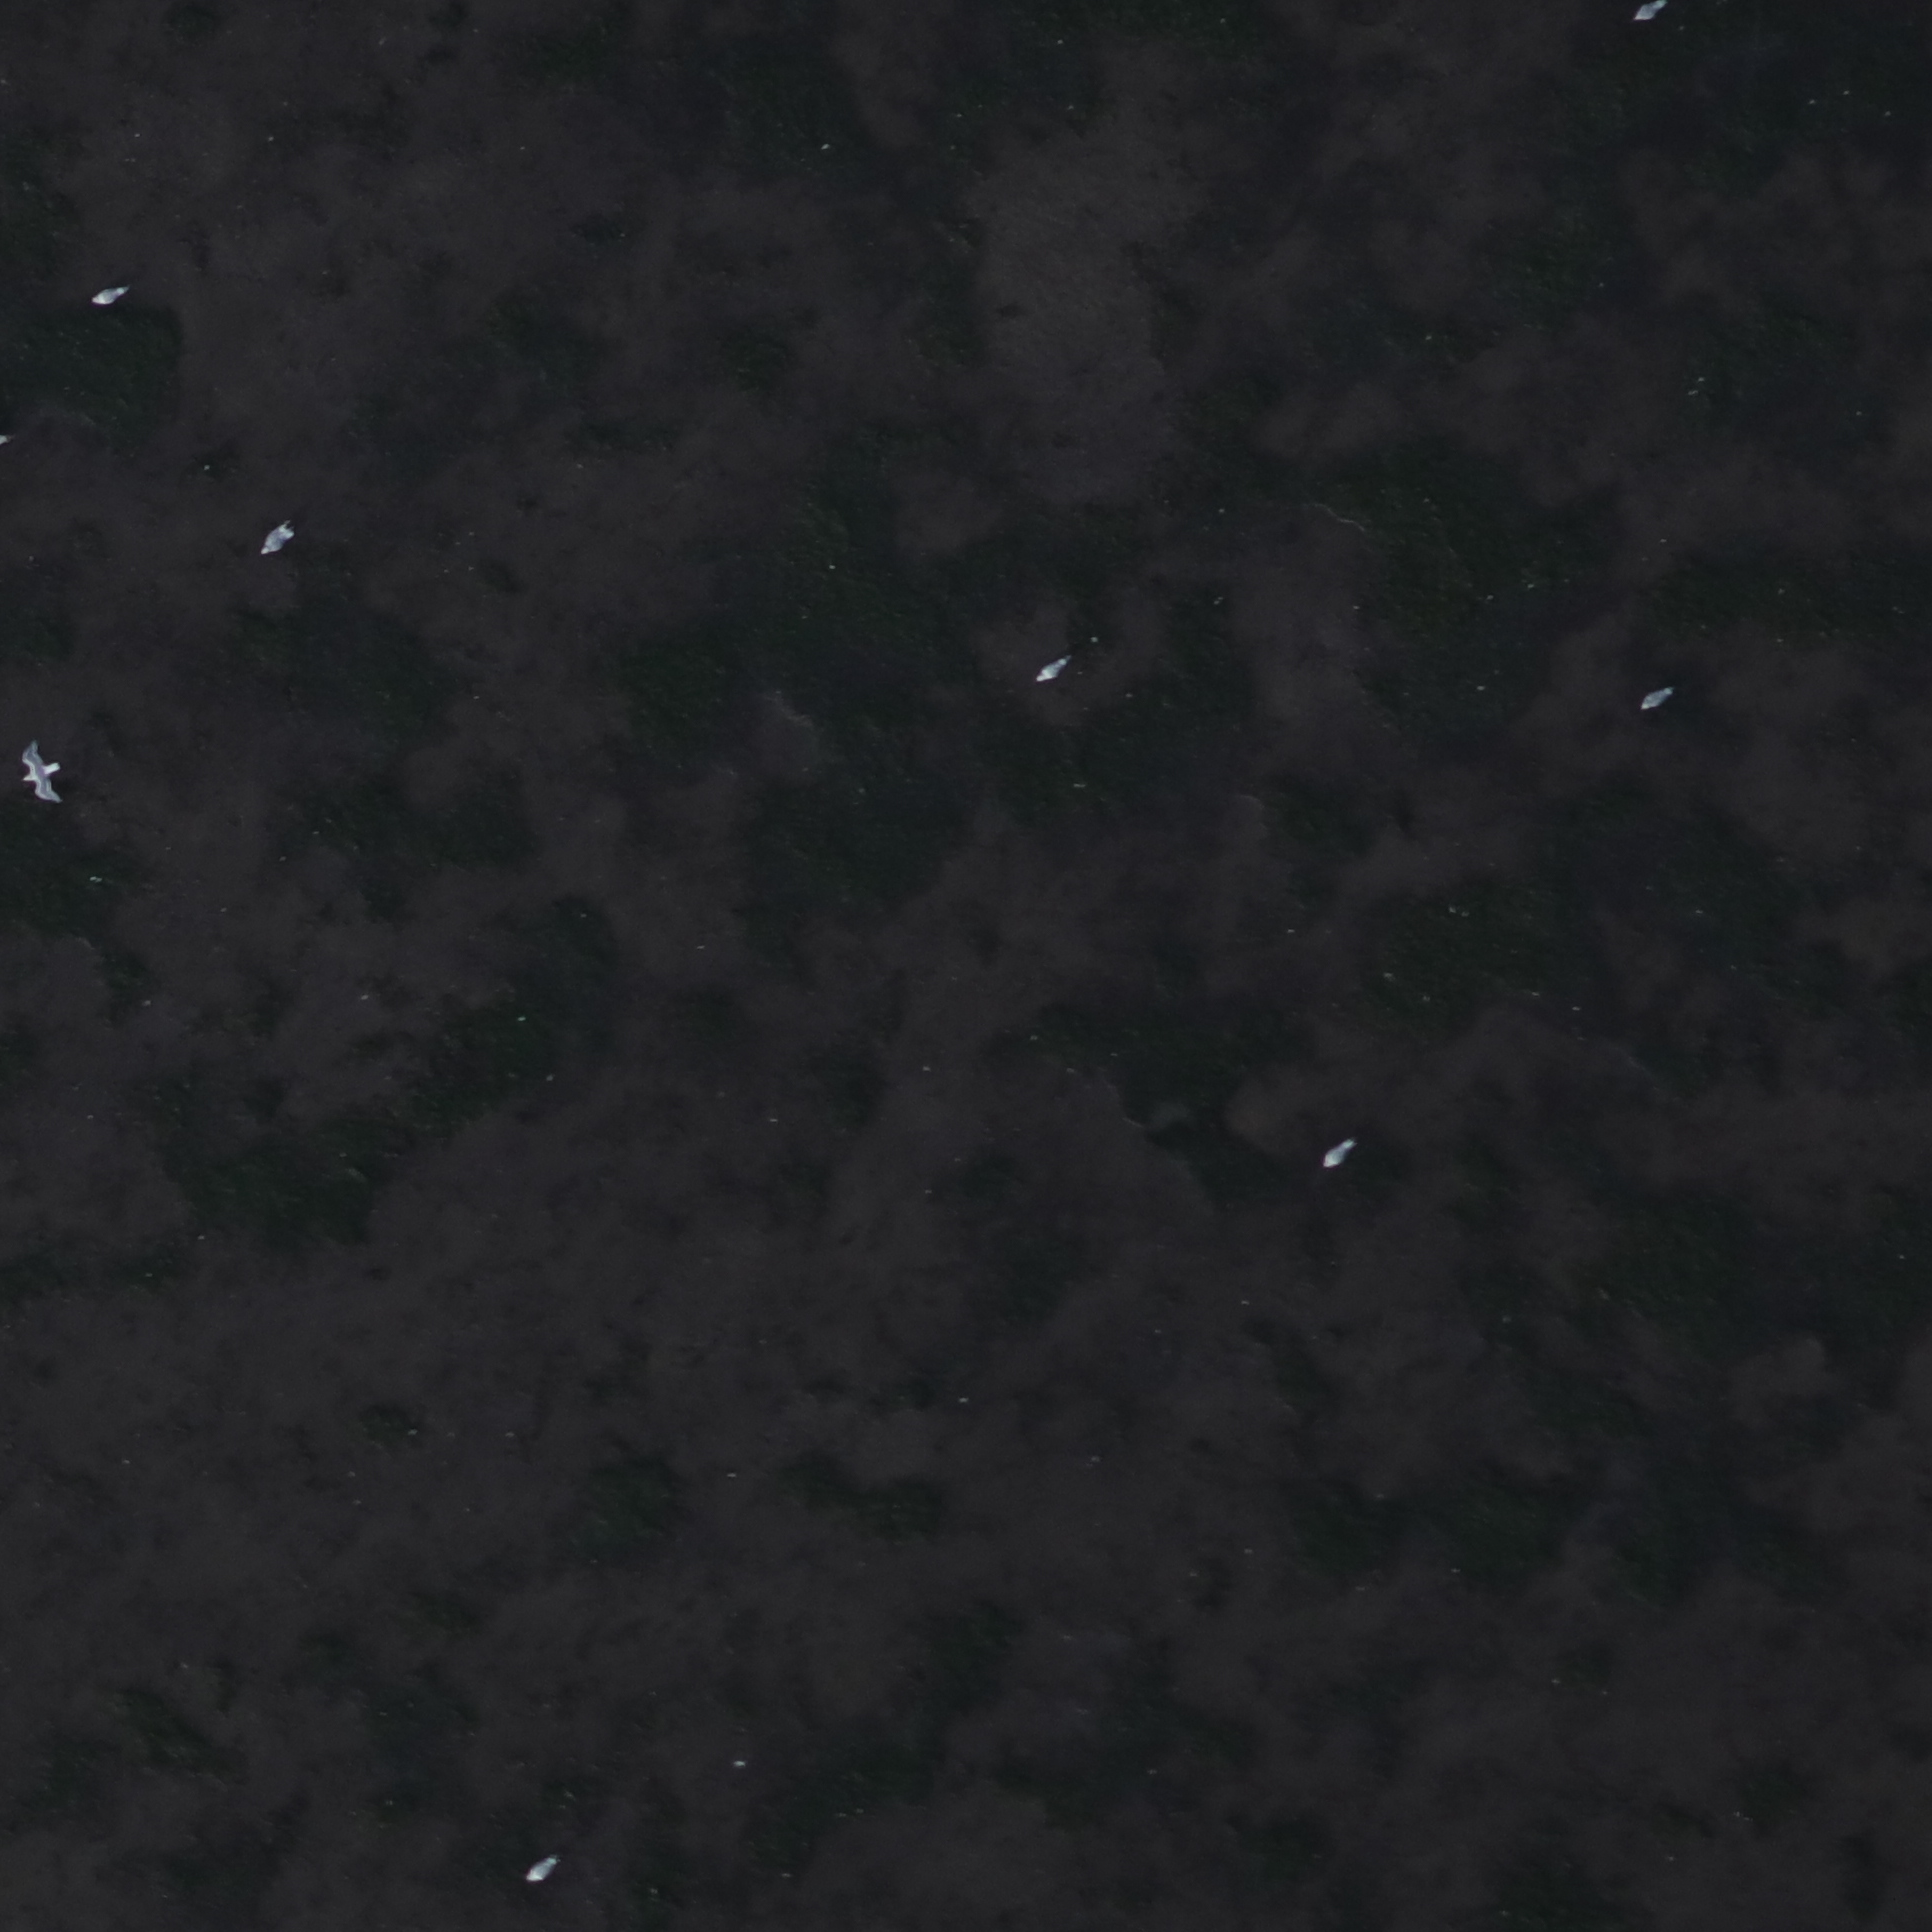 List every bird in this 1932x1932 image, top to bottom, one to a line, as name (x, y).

gull (111, 301)
gull (279, 532)
gull (1041, 663)
gull (1655, 707)
gull (44, 776)
gull (1338, 1148)
gull (535, 1871)